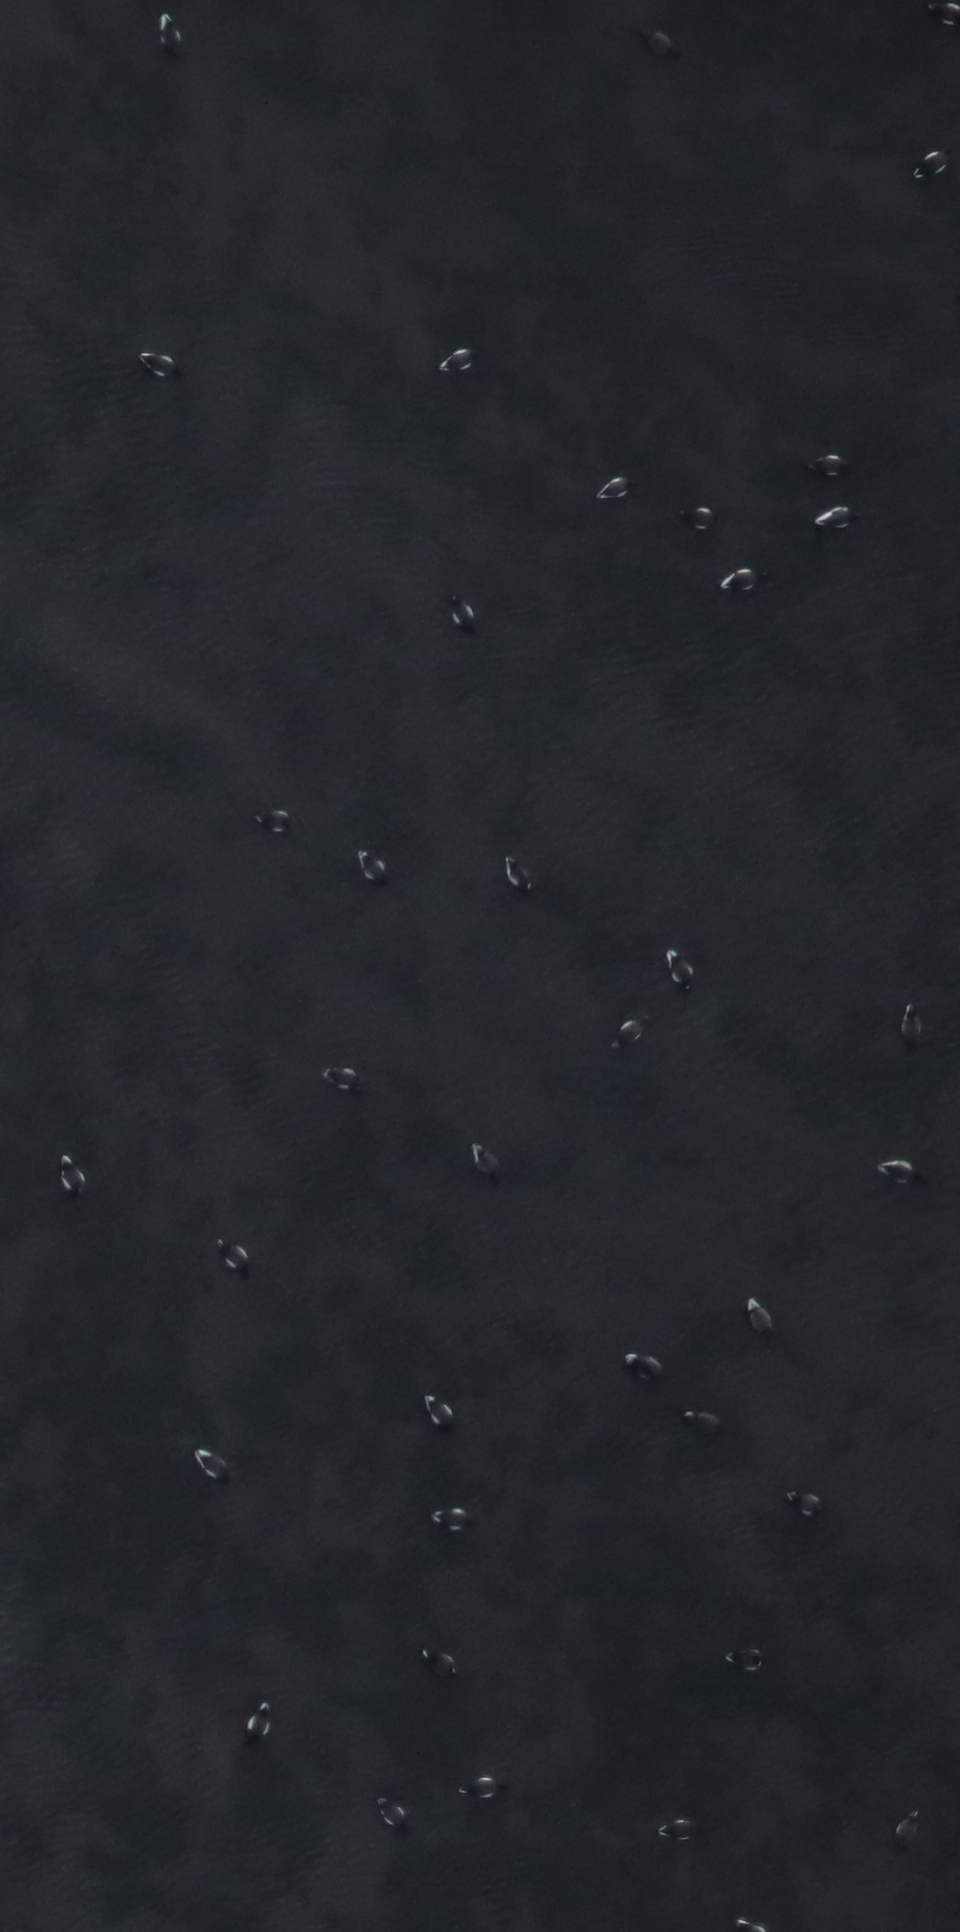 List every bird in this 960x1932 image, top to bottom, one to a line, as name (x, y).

brant (950, 8)
brant (171, 37)
brant (659, 42)
brant (933, 162)
brant (458, 361)
brant (160, 366)
brant (832, 465)
brant (617, 487)
brant (840, 516)
brant (698, 519)
brant (742, 580)
brant (463, 616)
brant (277, 822)
brant (370, 868)
brant (517, 877)
brant (679, 969)
brant (911, 1025)
brant (630, 1034)
brant (343, 1078)
brant (485, 1161)
brant (899, 1170)
brant (72, 1177)
brant (234, 1255)
brant (764, 1320)
brant (643, 1367)
brant (439, 1412)
brant (703, 1422)
brant (212, 1465)
brant (805, 1503)
brant (453, 1516)
brant (748, 1653)
brant (438, 1661)
brant (258, 1722)
brant (483, 1788)
brant (394, 1814)
brant (907, 1829)
brant (679, 1832)